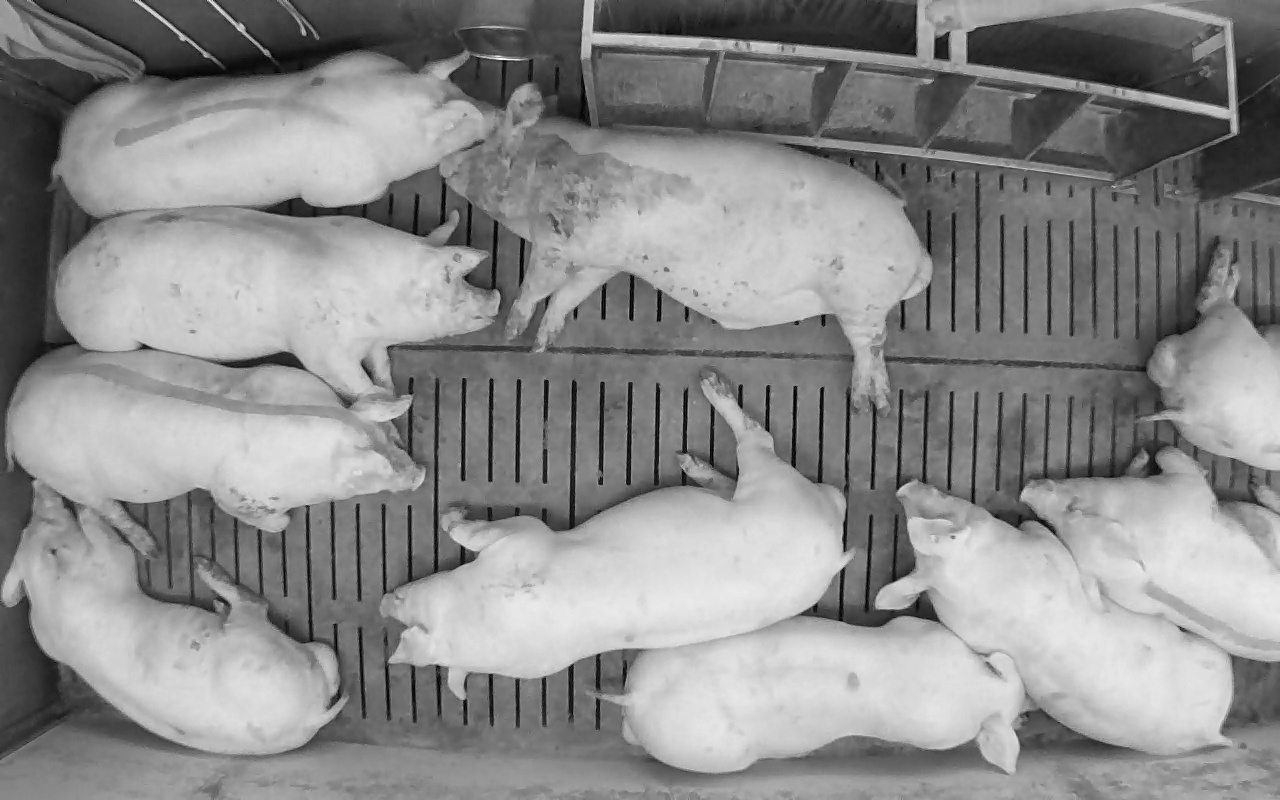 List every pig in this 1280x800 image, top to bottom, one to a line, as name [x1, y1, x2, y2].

pig [40, 47, 511, 221]
pig [437, 82, 936, 419]
pig [57, 206, 501, 448]
pig [1129, 237, 1279, 473]
pig [3, 344, 423, 562]
pig [377, 367, 857, 702]
pig [1019, 447, 1277, 661]
pig [874, 477, 1236, 756]
pig [1, 481, 350, 756]
pig [586, 616, 1042, 775]